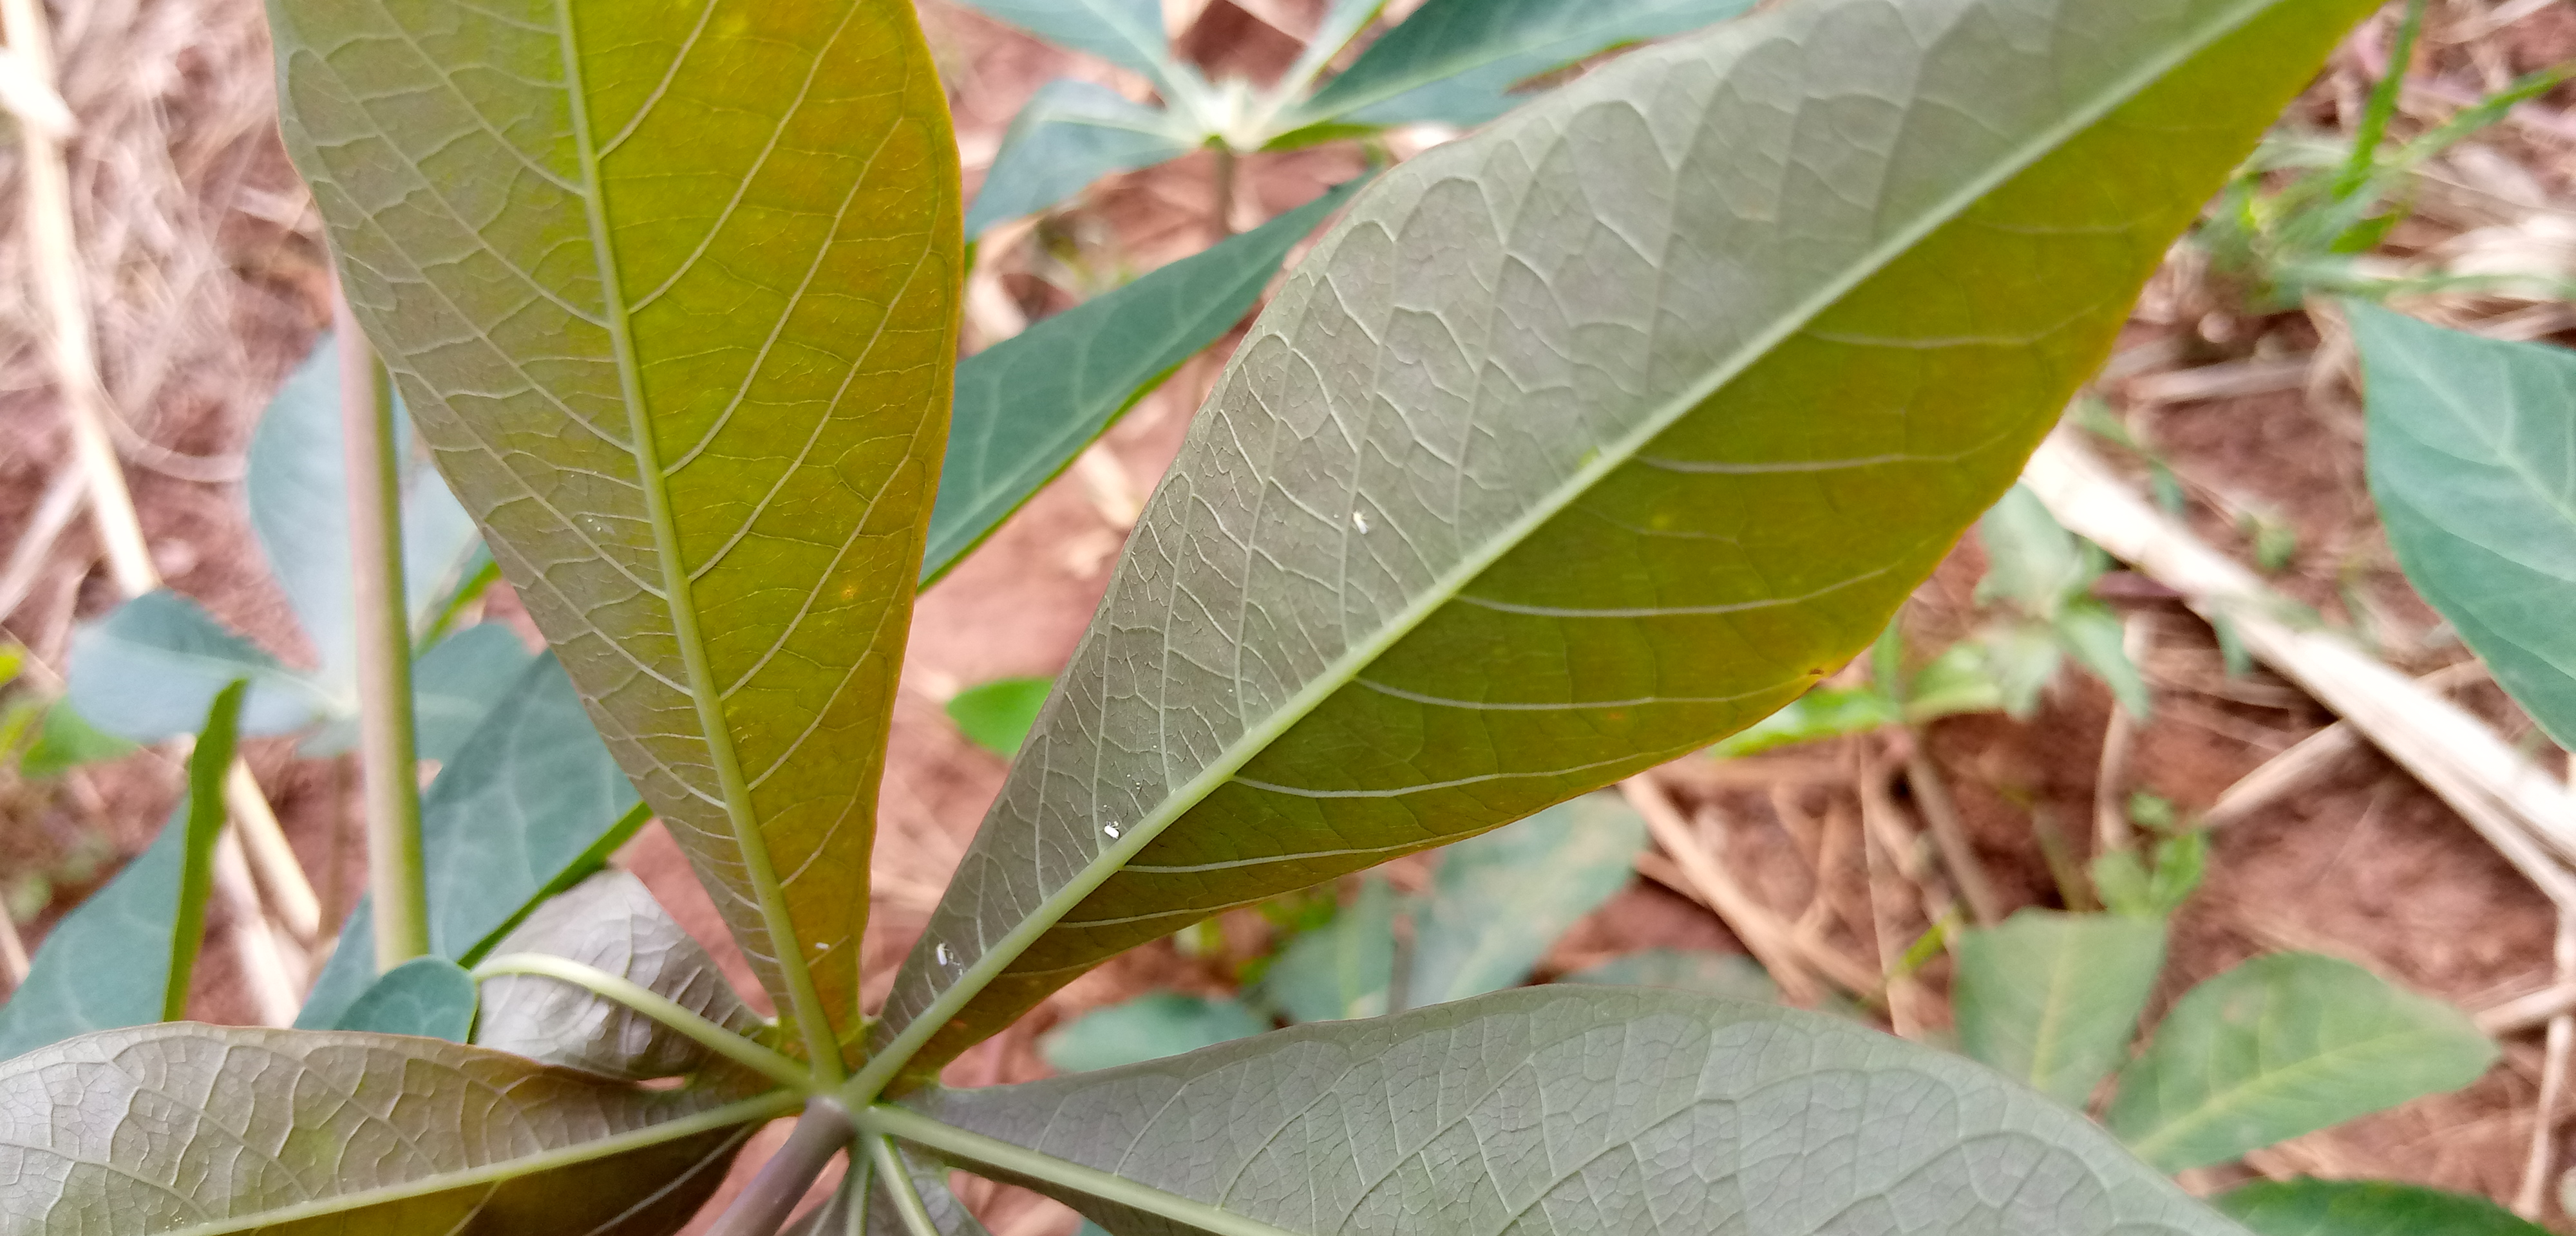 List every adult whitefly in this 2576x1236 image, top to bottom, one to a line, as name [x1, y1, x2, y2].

whitefly [1329, 494, 1371, 543]
whitefly [1093, 814, 1132, 839]
whitefly [802, 935, 828, 959]
whitefly [923, 939, 966, 972]